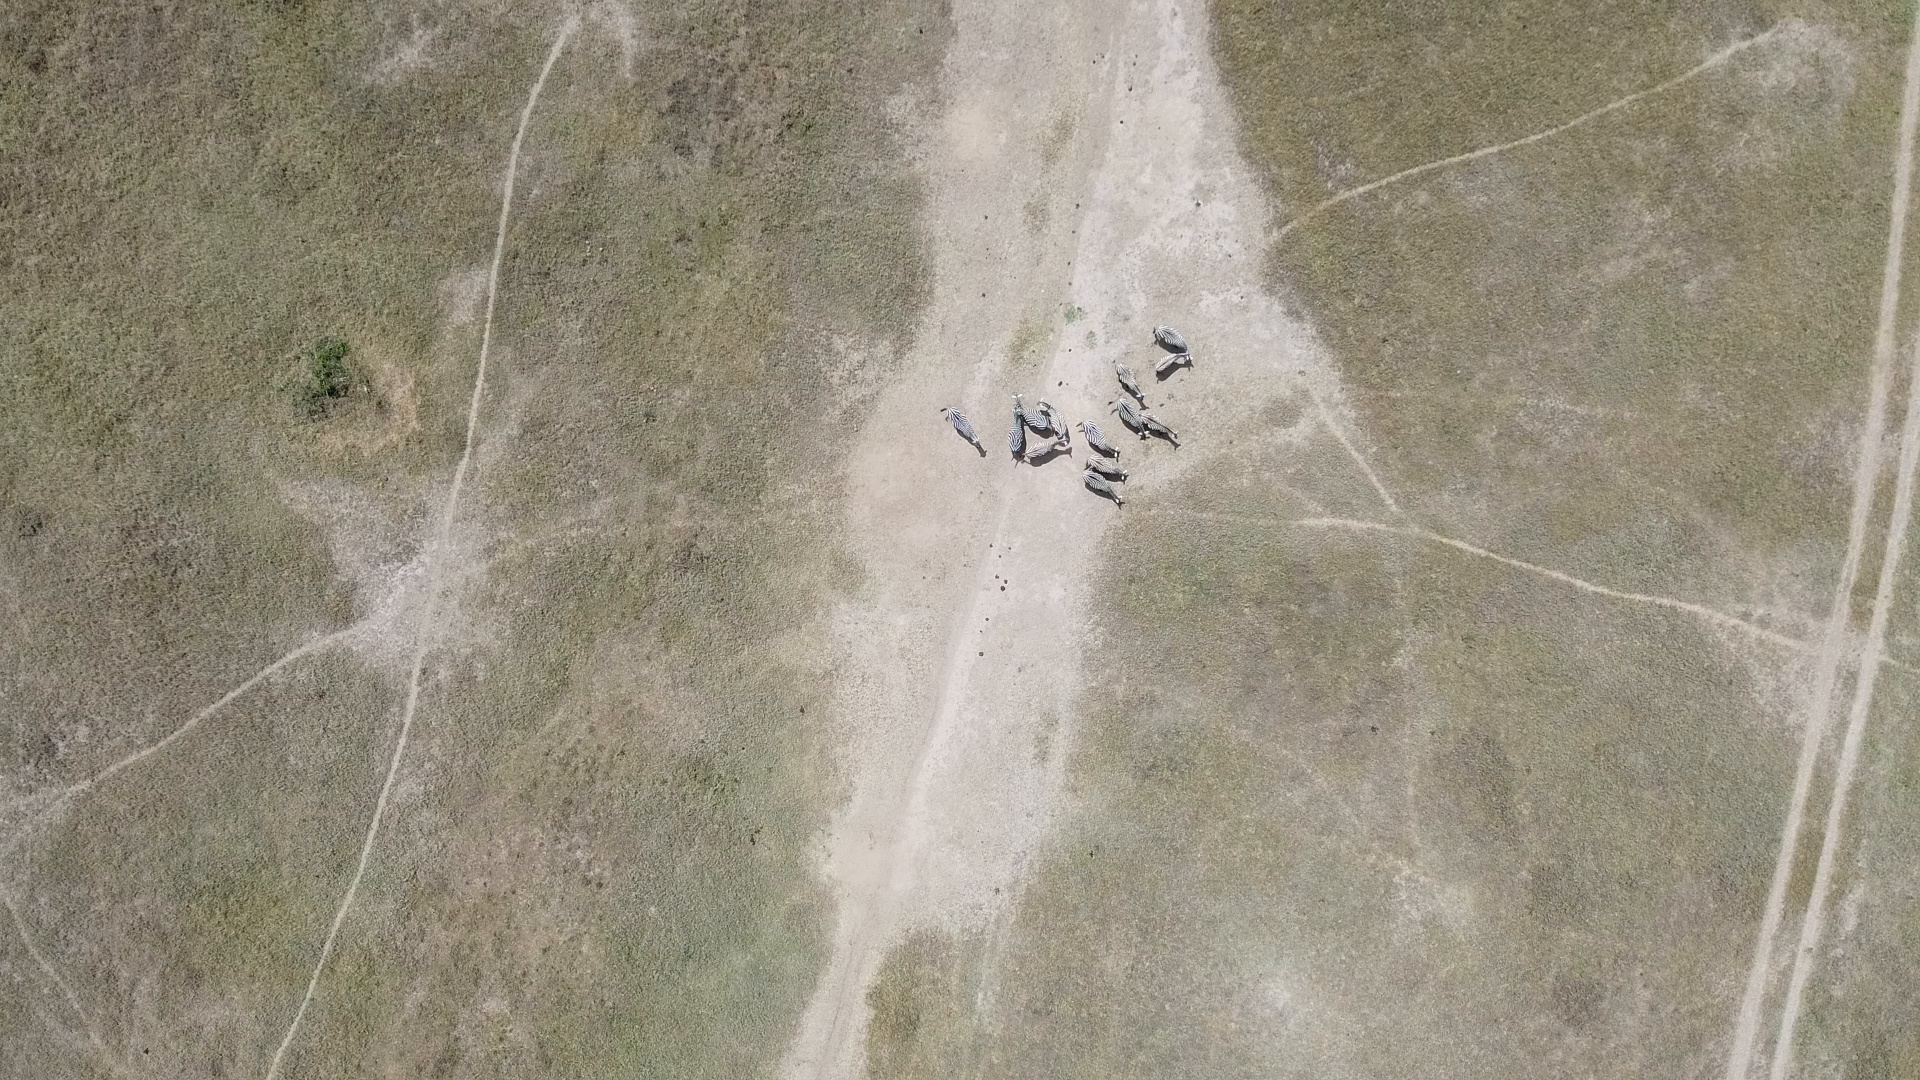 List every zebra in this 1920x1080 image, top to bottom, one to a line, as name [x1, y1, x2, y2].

zebra [1156, 324, 1193, 354]
zebra [1154, 350, 1193, 373]
zebra [1116, 359, 1147, 401]
zebra [1010, 391, 1050, 430]
zebra [1117, 396, 1150, 439]
zebra [1039, 397, 1066, 438]
zebra [947, 409, 981, 451]
zebra [1007, 411, 1023, 453]
zebra [1146, 415, 1179, 442]
zebra [1082, 421, 1120, 456]
zebra [1025, 436, 1071, 459]
zebra [1087, 454, 1128, 480]
zebra [1084, 471, 1122, 503]